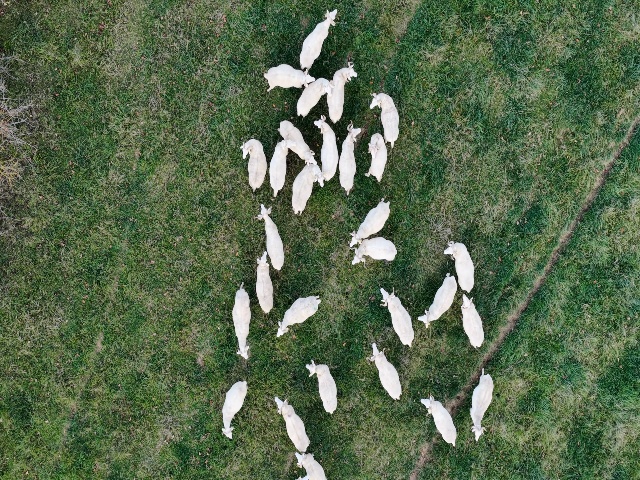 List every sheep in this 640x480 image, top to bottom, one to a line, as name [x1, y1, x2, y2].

sheep [299, 9, 338, 72]
sheep [327, 62, 358, 124]
sheep [264, 64, 315, 92]
sheep [297, 77, 335, 117]
sheep [369, 93, 399, 148]
sheep [314, 114, 339, 181]
sheep [278, 120, 317, 167]
sheep [339, 120, 361, 196]
sheep [365, 132, 388, 182]
sheep [269, 137, 296, 197]
sheep [240, 139, 267, 192]
sheep [292, 163, 328, 215]
sheep [350, 198, 390, 247]
sheep [255, 203, 284, 270]
sheep [349, 237, 397, 269]
sheep [444, 240, 474, 293]
sheep [256, 251, 274, 314]
sheep [418, 273, 457, 328]
sheep [232, 283, 251, 360]
sheep [380, 287, 414, 347]
sheep [461, 294, 484, 348]
sheep [276, 295, 321, 337]
sheep [366, 343, 402, 401]
sheep [306, 359, 337, 414]
sheep [470, 368, 494, 441]
sheep [222, 380, 247, 439]
sheep [420, 393, 457, 447]
sheep [275, 396, 310, 452]
sheep [295, 452, 327, 480]
sheep [294, 474, 310, 480]